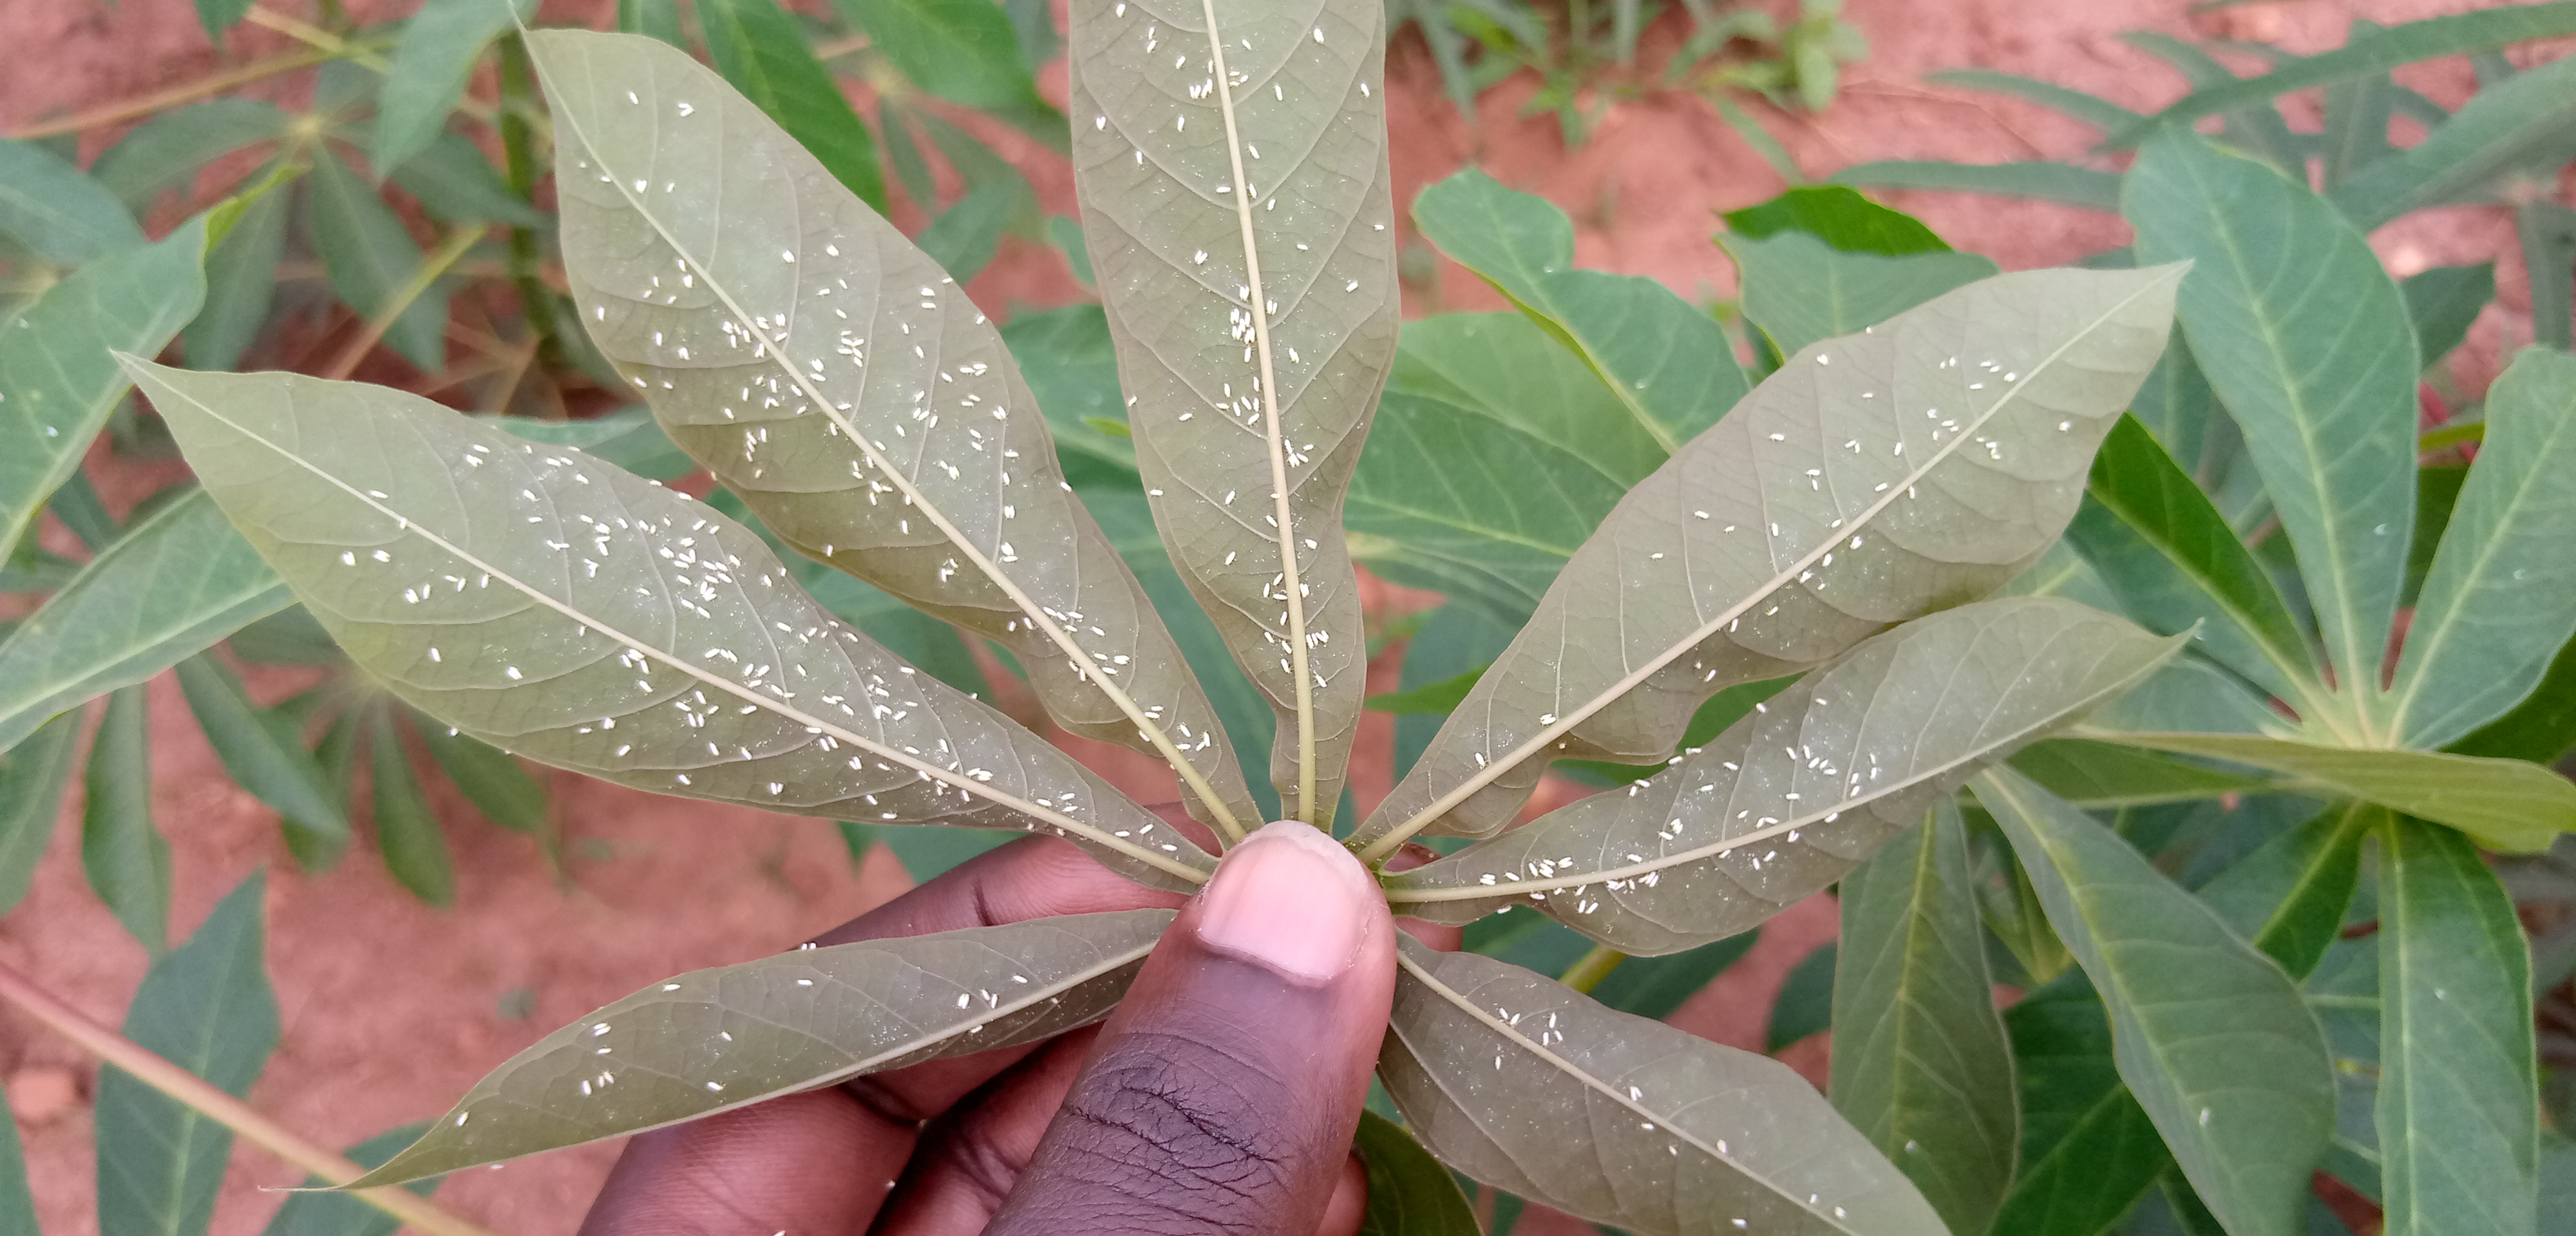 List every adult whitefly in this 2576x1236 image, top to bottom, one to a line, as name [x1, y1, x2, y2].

whitefly [1109, 3, 1129, 19]
whitefly [1310, 23, 1327, 48]
whitefly [1142, 26, 1157, 40]
whitefly [1141, 35, 1160, 57]
whitefly [1238, 35, 1256, 57]
whitefly [1201, 54, 1217, 77]
whitefly [1173, 55, 1189, 73]
whitefly [1229, 66, 1240, 80]
whitefly [1233, 70, 1255, 86]
whitefly [1199, 74, 1218, 100]
whitefly [1229, 76, 1245, 93]
whitefly [1352, 79, 1376, 104]
whitefly [1186, 81, 1204, 102]
whitefly [1195, 81, 1216, 104]
whitefly [1270, 86, 1284, 106]
whitefly [1094, 113, 1110, 136]
whitefly [1173, 113, 1188, 134]
whitefly [1244, 140, 1257, 162]
whitefly [1131, 145, 1146, 169]
whitefly [575, 155, 588, 172]
whitefly [600, 173, 614, 190]
whitefly [628, 173, 651, 203]
whitefly [659, 180, 681, 197]
whitefly [1244, 182, 1262, 198]
whitefly [1211, 183, 1231, 199]
whitefly [1266, 193, 1283, 216]
whitefly [1369, 218, 1386, 235]
whitefly [821, 241, 842, 261]
whitefly [1293, 241, 1308, 254]
whitefly [780, 244, 799, 267]
whitefly [1188, 248, 1207, 267]
whitefly [670, 252, 692, 274]
whitefly [647, 269, 661, 291]
whitefly [683, 272, 698, 294]
whitefly [941, 275, 956, 290]
whitefly [835, 277, 853, 290]
whitefly [1236, 281, 1249, 301]
whitefly [1344, 282, 1362, 299]
whitefly [641, 283, 654, 304]
whitefly [813, 284, 832, 301]
whitefly [914, 284, 942, 302]
whitefly [663, 291, 683, 312]
whitefly [1262, 295, 1278, 318]
whitefly [589, 299, 616, 323]
whitefly [917, 302, 940, 317]
whitefly [830, 303, 851, 321]
whitefly [1223, 304, 1240, 324]
whitefly [1239, 309, 1254, 330]
whitefly [773, 312, 788, 329]
whitefly [972, 312, 985, 330]
whitefly [729, 315, 744, 340]
whitefly [755, 317, 772, 334]
whitefly [716, 317, 735, 337]
whitefly [896, 318, 911, 335]
whitefly [1861, 319, 1873, 336]
whitefly [838, 323, 857, 341]
whitefly [1223, 324, 1244, 342]
whitefly [650, 325, 665, 355]
whitefly [739, 325, 755, 346]
whitefly [770, 327, 793, 348]
whitefly [1236, 328, 1260, 347]
whitefly [836, 333, 872, 351]
whitefly [726, 334, 739, 355]
whitefly [753, 335, 768, 364]
whitefly [911, 337, 927, 361]
whitefly [847, 344, 867, 368]
whitefly [674, 346, 698, 365]
whitefly [837, 346, 854, 362]
whitefly [1240, 347, 1255, 365]
whitefly [1280, 347, 1301, 370]
whitefly [1810, 348, 1833, 372]
whitefly [1948, 351, 1958, 373]
whitefly [807, 353, 836, 375]
whitefly [1979, 353, 1993, 369]
whitefly [967, 357, 991, 381]
whitefly [1932, 357, 1947, 371]
whitefly [1989, 362, 2003, 378]
whitefly [959, 364, 974, 384]
whitefly [748, 369, 768, 389]
whitefly [2001, 369, 2018, 386]
whitefly [806, 370, 830, 386]
whitefly [630, 372, 654, 396]
whitefly [936, 373, 959, 390]
whitefly [768, 376, 777, 395]
whitefly [1249, 377, 1259, 395]
whitefly [658, 377, 680, 389]
whitefly [1967, 378, 1991, 402]
whitefly [786, 379, 807, 399]
whitefly [1218, 379, 1236, 400]
whitefly [739, 386, 752, 405]
whitefly [1858, 386, 1877, 404]
whitefly [909, 387, 931, 402]
whitefly [967, 388, 985, 404]
whitefly [1236, 389, 1253, 418]
whitefly [763, 394, 781, 411]
whitefly [1121, 394, 1144, 411]
whitefly [1251, 394, 1265, 417]
whitefly [956, 396, 974, 412]
whitefly [833, 397, 855, 419]
whitefly [1229, 400, 1244, 420]
whitefly [1215, 400, 1229, 420]
whitefly [1229, 402, 1247, 418]
whitefly [717, 402, 735, 424]
whitefly [988, 402, 1009, 426]
whitefly [909, 404, 929, 426]
whitefly [1922, 404, 1940, 420]
whitefly [795, 405, 810, 420]
whitefly [918, 407, 933, 426]
whitefly [1178, 408, 1203, 429]
whitefly [923, 412, 944, 434]
whitefly [1245, 412, 1263, 434]
whitefly [1940, 413, 1955, 430]
whitefly [2057, 417, 2071, 433]
whitefly [824, 420, 845, 438]
whitefly [759, 421, 773, 444]
whitefly [889, 421, 911, 444]
whitefly [960, 422, 983, 439]
whitefly [1948, 424, 1960, 435]
whitefly [1768, 425, 1791, 446]
whitefly [1927, 425, 1942, 444]
whitefly [737, 429, 760, 461]
whitefly [1969, 430, 1988, 446]
whitefly [1841, 435, 1862, 455]
whitefly [1276, 436, 1298, 459]
whitefly [1890, 436, 1905, 464]
whitefly [466, 437, 489, 459]
whitefly [1298, 437, 1315, 455]
whitefly [873, 438, 893, 453]
whitefly [1984, 438, 2004, 463]
whitefly [969, 438, 985, 454]
whitefly [521, 441, 534, 458]
whitefly [1000, 444, 1025, 464]
whitefly [1287, 448, 1300, 472]
whitefly [1293, 448, 1309, 465]
whitefly [860, 449, 880, 469]
whitefly [545, 452, 560, 471]
whitefly [461, 453, 484, 471]
whitefly [556, 453, 576, 469]
whitefly [849, 455, 862, 471]
whitefly [937, 455, 949, 477]
whitefly [1803, 460, 1821, 479]
whitefly [949, 462, 963, 483]
whitefly [753, 466, 762, 483]
whitefly [845, 467, 866, 484]
whitefly [999, 467, 1014, 487]
whitefly [571, 469, 591, 487]
whitefly [645, 471, 670, 489]
whitefly [872, 475, 896, 494]
whitefly [1059, 476, 1074, 494]
whitefly [1806, 477, 1825, 496]
whitefly [871, 478, 885, 498]
whitefly [1868, 479, 1889, 498]
whitefly [1904, 482, 1920, 506]
whitefly [1142, 482, 1175, 505]
whitefly [368, 483, 389, 505]
whitefly [519, 485, 541, 507]
whitefly [676, 485, 692, 506]
whitefly [1264, 485, 1280, 502]
whitefly [1214, 489, 1237, 506]
whitefly [864, 490, 880, 514]
whitefly [903, 492, 917, 510]
whitefly [1001, 500, 1020, 523]
whitefly [1684, 503, 1712, 527]
whitefly [524, 507, 548, 529]
whitefly [1259, 510, 1284, 531]
whitefly [688, 511, 705, 531]
whitefly [576, 512, 593, 527]
whitefly [1825, 512, 1842, 530]
whitefly [616, 514, 631, 531]
whitefly [659, 514, 677, 531]
whitefly [393, 514, 412, 533]
whitefly [634, 515, 651, 536]
whitefly [898, 516, 913, 538]
whitefly [1763, 516, 1786, 540]
whitefly [591, 518, 612, 538]
whitefly [647, 520, 665, 540]
whitefly [1722, 521, 1734, 537]
whitefly [703, 524, 724, 538]
whitefly [592, 529, 612, 546]
whitefly [1846, 529, 1865, 554]
whitefly [676, 532, 699, 549]
whitefly [1296, 532, 1319, 554]
whitefly [553, 534, 574, 554]
whitefly [545, 536, 567, 557]
whitefly [995, 538, 1018, 559]
whitefly [819, 538, 838, 558]
whitefly [597, 539, 611, 559]
whitefly [684, 543, 705, 567]
whitefly [340, 544, 361, 570]
whitefly [654, 544, 673, 561]
whitefly [370, 546, 394, 568]
whitefly [1650, 546, 1665, 564]
whitefly [723, 548, 748, 572]
whitefly [1217, 548, 1236, 572]
whitefly [675, 549, 695, 569]
whitefly [1822, 549, 1841, 572]
whitefly [1002, 550, 1020, 568]
whitefly [943, 551, 961, 568]
whitefly [671, 554, 698, 574]
whitefly [712, 556, 730, 574]
whitefly [576, 557, 603, 580]
whitefly [699, 558, 715, 576]
whitefly [781, 559, 790, 585]
whitefly [713, 563, 737, 587]
whitefly [936, 563, 963, 586]
whitefly [1795, 566, 1816, 585]
whitefly [1266, 567, 1288, 592]
whitefly [759, 568, 773, 590]
whitefly [442, 569, 456, 585]
whitefly [477, 570, 493, 593]
whitefly [701, 570, 724, 588]
whitefly [673, 570, 694, 590]
whitefly [451, 574, 469, 593]
whitefly [421, 578, 434, 603]
whitefly [1260, 578, 1276, 601]
whitefly [1294, 579, 1311, 601]
whitefly [692, 580, 721, 604]
whitefly [630, 582, 651, 601]
whitefly [399, 583, 422, 610]
whitefly [1272, 586, 1289, 605]
whitefly [677, 594, 698, 613]
whitefly [693, 601, 714, 623]
whitefly [1761, 601, 1783, 623]
whitefly [1043, 602, 1055, 621]
whitefly [1066, 604, 1086, 622]
whitefly [1051, 606, 1068, 622]
whitefly [1276, 611, 1291, 627]
whitefly [827, 612, 842, 633]
whitefly [1020, 612, 1039, 636]
whitefly [772, 614, 793, 635]
whitefly [1717, 615, 1742, 635]
whitefly [575, 615, 592, 642]
whitefly [1005, 617, 1020, 635]
whitefly [802, 617, 820, 642]
whitefly [1062, 619, 1077, 636]
whitefly [1090, 621, 1108, 639]
whitefly [1259, 623, 1276, 654]
whitefly [820, 625, 830, 646]
whitefly [786, 626, 812, 649]
whitefly [1302, 626, 1332, 653]
whitefly [842, 628, 864, 643]
whitefly [701, 639, 721, 662]
whitefly [716, 641, 738, 666]
whitefly [428, 644, 442, 666]
whitefly [1088, 645, 1108, 665]
whitefly [625, 647, 649, 664]
whitefly [1111, 648, 1130, 666]
whitefly [615, 651, 635, 675]
whitefly [636, 653, 656, 678]
whitefly [1274, 653, 1297, 675]
whitefly [1693, 653, 1705, 677]
whitefly [740, 654, 759, 679]
whitefly [1059, 655, 1082, 674]
whitefly [498, 659, 528, 687]
whitefly [889, 659, 917, 679]
whitefly [789, 660, 813, 681]
whitefly [1102, 660, 1121, 678]
whitefly [752, 662, 773, 675]
whitefly [1072, 667, 1089, 686]
whitefly [1309, 668, 1331, 691]
whitefly [870, 671, 889, 683]
whitefly [739, 673, 764, 698]
whitefly [634, 677, 653, 696]
whitefly [864, 678, 880, 695]
whitefly [765, 679, 785, 704]
whitefly [692, 682, 709, 708]
whitefly [868, 685, 892, 700]
whitefly [819, 686, 837, 709]
whitefly [785, 687, 799, 700]
whitefly [832, 687, 856, 713]
whitefly [1813, 691, 1828, 711]
whitefly [902, 694, 919, 709]
whitefly [1751, 695, 1766, 718]
whitefly [672, 696, 692, 715]
whitefly [734, 698, 759, 717]
whitefly [1151, 700, 1169, 716]
whitefly [842, 700, 853, 724]
whitefly [871, 700, 891, 720]
whitefly [708, 701, 724, 717]
whitefly [1138, 703, 1165, 726]
whitefly [696, 705, 707, 730]
whitefly [893, 707, 909, 724]
whitefly [1538, 711, 1558, 729]
whitefly [602, 711, 623, 731]
whitefly [682, 711, 699, 729]
whitefly [1175, 714, 1193, 742]
whitefly [576, 718, 598, 739]
whitefly [804, 720, 822, 735]
whitefly [447, 722, 459, 744]
whitefly [1131, 724, 1152, 748]
whitefly [1195, 729, 1218, 760]
whitefly [929, 731, 952, 757]
whitefly [814, 734, 841, 755]
whitefly [1799, 734, 1817, 762]
whitefly [1781, 738, 1798, 763]
whitefly [703, 738, 723, 757]
whitefly [1169, 739, 1194, 758]
whitefly [1688, 739, 1701, 758]
whitefly [737, 740, 755, 763]
whitefly [1555, 740, 1575, 754]
whitefly [614, 741, 635, 760]
whitefly [898, 742, 922, 760]
whitefly [1468, 747, 1486, 774]
whitefly [838, 748, 867, 773]
whitefly [1667, 748, 1685, 769]
whitefly [1718, 752, 1743, 776]
whitefly [1801, 753, 1821, 775]
whitefly [1864, 753, 1879, 769]
whitefly [1819, 754, 1835, 768]
whitefly [938, 757, 958, 776]
whitefly [873, 758, 896, 778]
whitefly [1820, 762, 1838, 778]
whitefly [965, 763, 982, 782]
whitefly [673, 764, 696, 791]
whitefly [1865, 765, 1878, 782]
whitefly [914, 768, 931, 782]
whitefly [974, 769, 995, 788]
whitefly [765, 772, 784, 798]
whitefly [1841, 772, 1864, 789]
whitefly [935, 775, 952, 790]
whitefly [1633, 776, 1652, 794]
whitefly [1696, 778, 1714, 795]
whitefly [1844, 781, 1861, 801]
whitefly [1624, 782, 1642, 803]
whitefly [927, 783, 944, 797]
whitefly [1782, 786, 1800, 803]
whitefly [1061, 787, 1079, 806]
whitefly [956, 788, 971, 805]
whitefly [866, 791, 880, 807]
whitefly [1032, 795, 1052, 812]
whitefly [1060, 800, 1079, 818]
whitefly [1734, 803, 1748, 823]
whitefly [1821, 807, 1841, 829]
whitefly [875, 811, 902, 823]
whitefly [1666, 814, 1683, 839]
whitefly [1752, 816, 1767, 832]
whitefly [1765, 816, 1776, 829]
whitefly [1027, 819, 1042, 831]
whitefly [1138, 819, 1159, 840]
whitefly [1048, 823, 1066, 838]
whitefly [1115, 823, 1130, 841]
whitefly [1653, 827, 1676, 848]
whitefly [1785, 828, 1808, 848]
whitefly [1160, 837, 1182, 858]
whitefly [1712, 845, 1734, 865]
whitefly [1623, 847, 1641, 868]
whitefly [1765, 847, 1779, 867]
whitefly [1545, 850, 1555, 872]
whitefly [1555, 852, 1575, 875]
whitefly [1747, 852, 1760, 872]
whitefly [1525, 857, 1538, 883]
whitefly [1533, 857, 1555, 885]
whitefly [1502, 864, 1520, 886]
whitefly [1475, 868, 1499, 892]
whitefly [1636, 868, 1665, 892]
whitefly [1613, 872, 1638, 894]
whitefly [1626, 875, 1642, 897]
whitefly [1602, 877, 1622, 896]
whitefly [1575, 881, 1596, 896]
whitefly [1551, 884, 1562, 899]
whitefly [1526, 885, 1549, 909]
whitefly [1571, 895, 1593, 922]
whitefly [1585, 895, 1603, 917]
whitefly [1495, 902, 1511, 919]
whitefly [1007, 966, 1045, 995]
whitefly [793, 971, 814, 989]
whitefly [656, 979, 680, 999]
whitefly [980, 984, 989, 1007]
whitefly [954, 987, 971, 1013]
whitefly [989, 990, 998, 1011]
whitefly [1497, 1000, 1520, 1031]
whitefly [1491, 1004, 1508, 1024]
whitefly [1546, 1008, 1560, 1031]
whitefly [590, 1016, 617, 1036]
whitefly [712, 1020, 735, 1044]
whitefly [966, 1021, 983, 1038]
whitefly [583, 1022, 616, 1040]
whitefly [1547, 1027, 1566, 1047]
whitefly [1529, 1029, 1553, 1056]
whitefly [592, 1045, 617, 1056]
whitefly [1489, 1053, 1508, 1077]
whitefly [600, 1065, 627, 1087]
whitefly [595, 1067, 607, 1092]
whitefly [703, 1074, 732, 1097]
whitefly [575, 1076, 596, 1103]
whitefly [1622, 1082, 1643, 1103]
whitefly [455, 1106, 474, 1132]
whitefly [1637, 1119, 1656, 1138]
whitefly [1713, 1136, 1727, 1156]
whitefly [1662, 1142, 1679, 1163]
whitefly [1806, 1192, 1821, 1210]
whitefly [1829, 1203, 1849, 1222]
whitefly [1727, 1212, 1748, 1228]